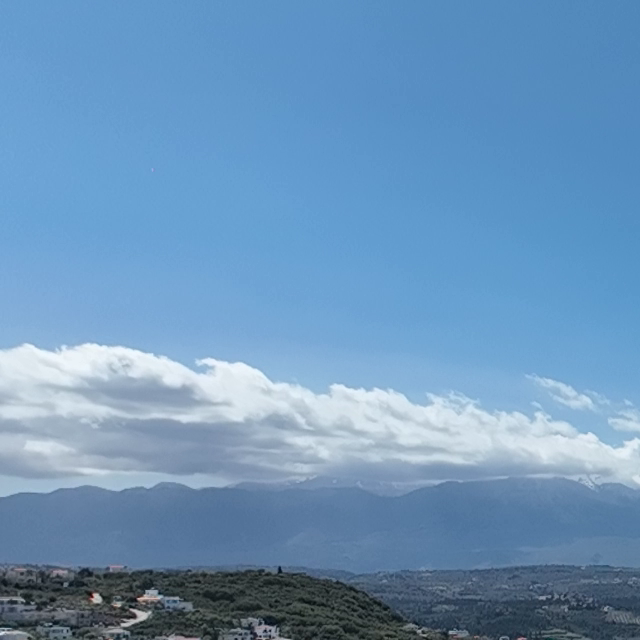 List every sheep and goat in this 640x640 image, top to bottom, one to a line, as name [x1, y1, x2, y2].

None